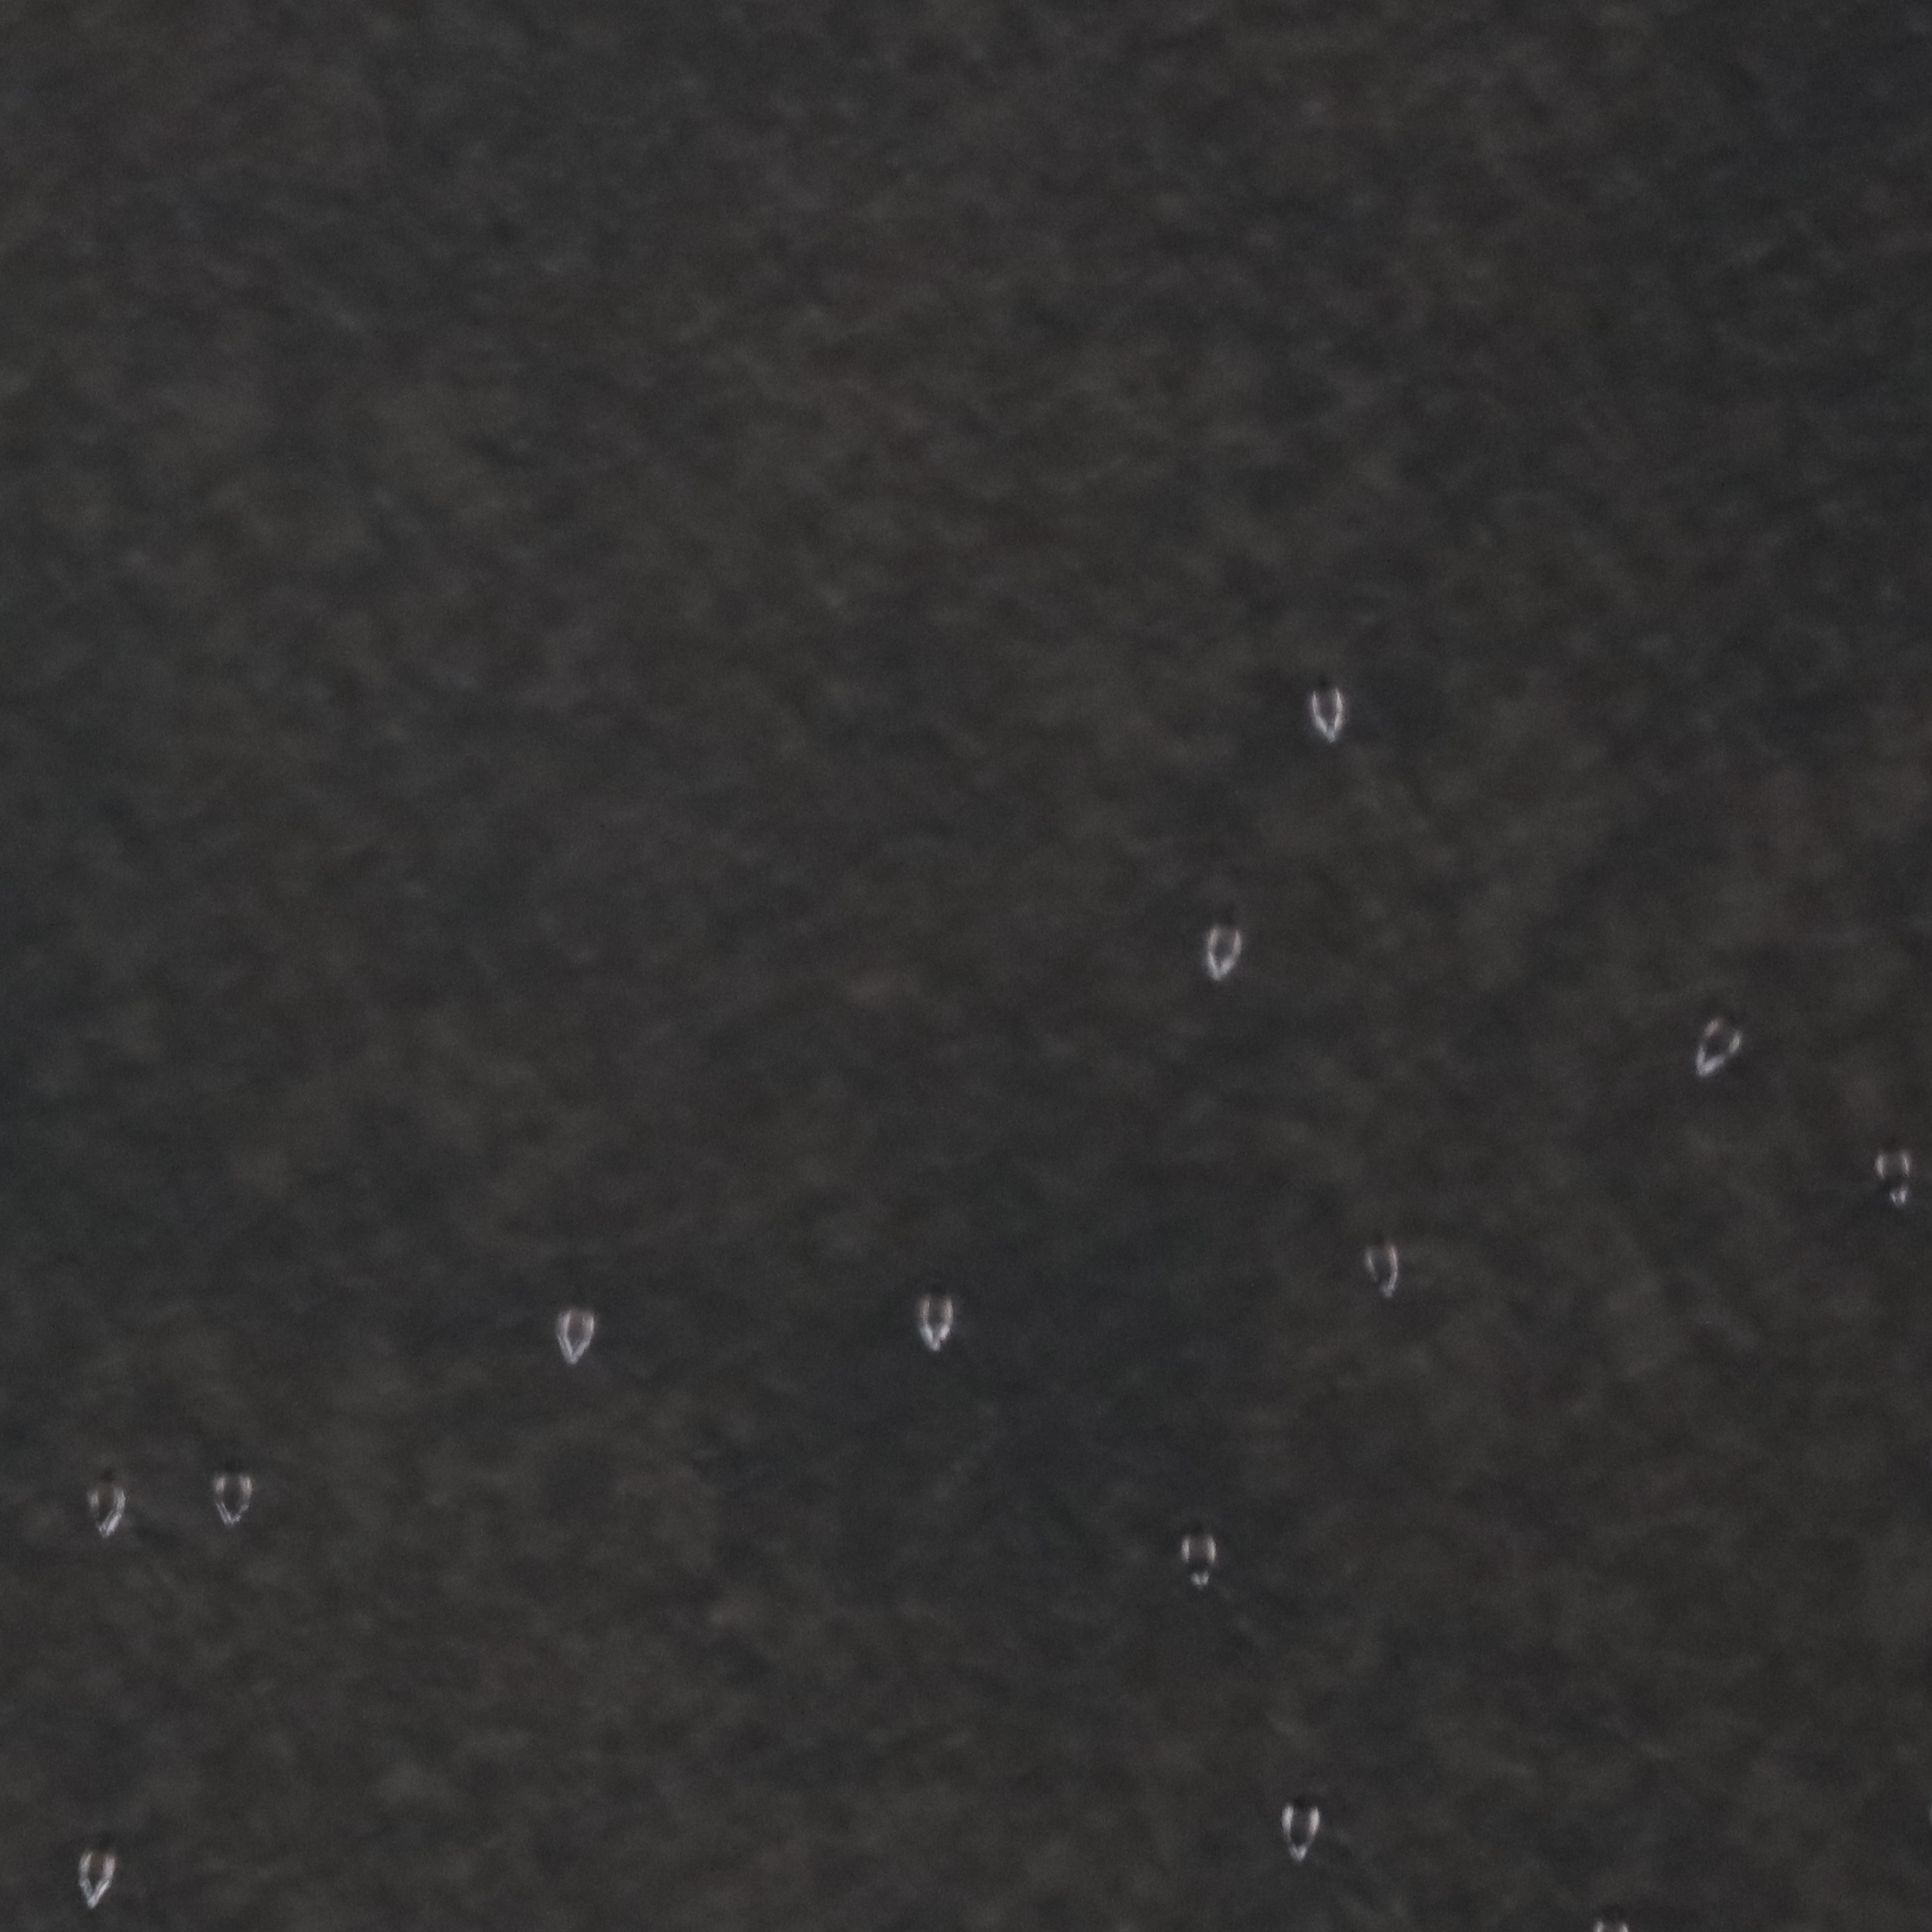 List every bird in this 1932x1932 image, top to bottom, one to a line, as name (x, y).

brant (1327, 708)
brant (1224, 946)
brant (1722, 1041)
brant (1896, 1171)
brant (1383, 1263)
brant (935, 1318)
brant (576, 1331)
brant (233, 1492)
brant (108, 1502)
brant (1201, 1552)
brant (1301, 1826)
brant (99, 1874)